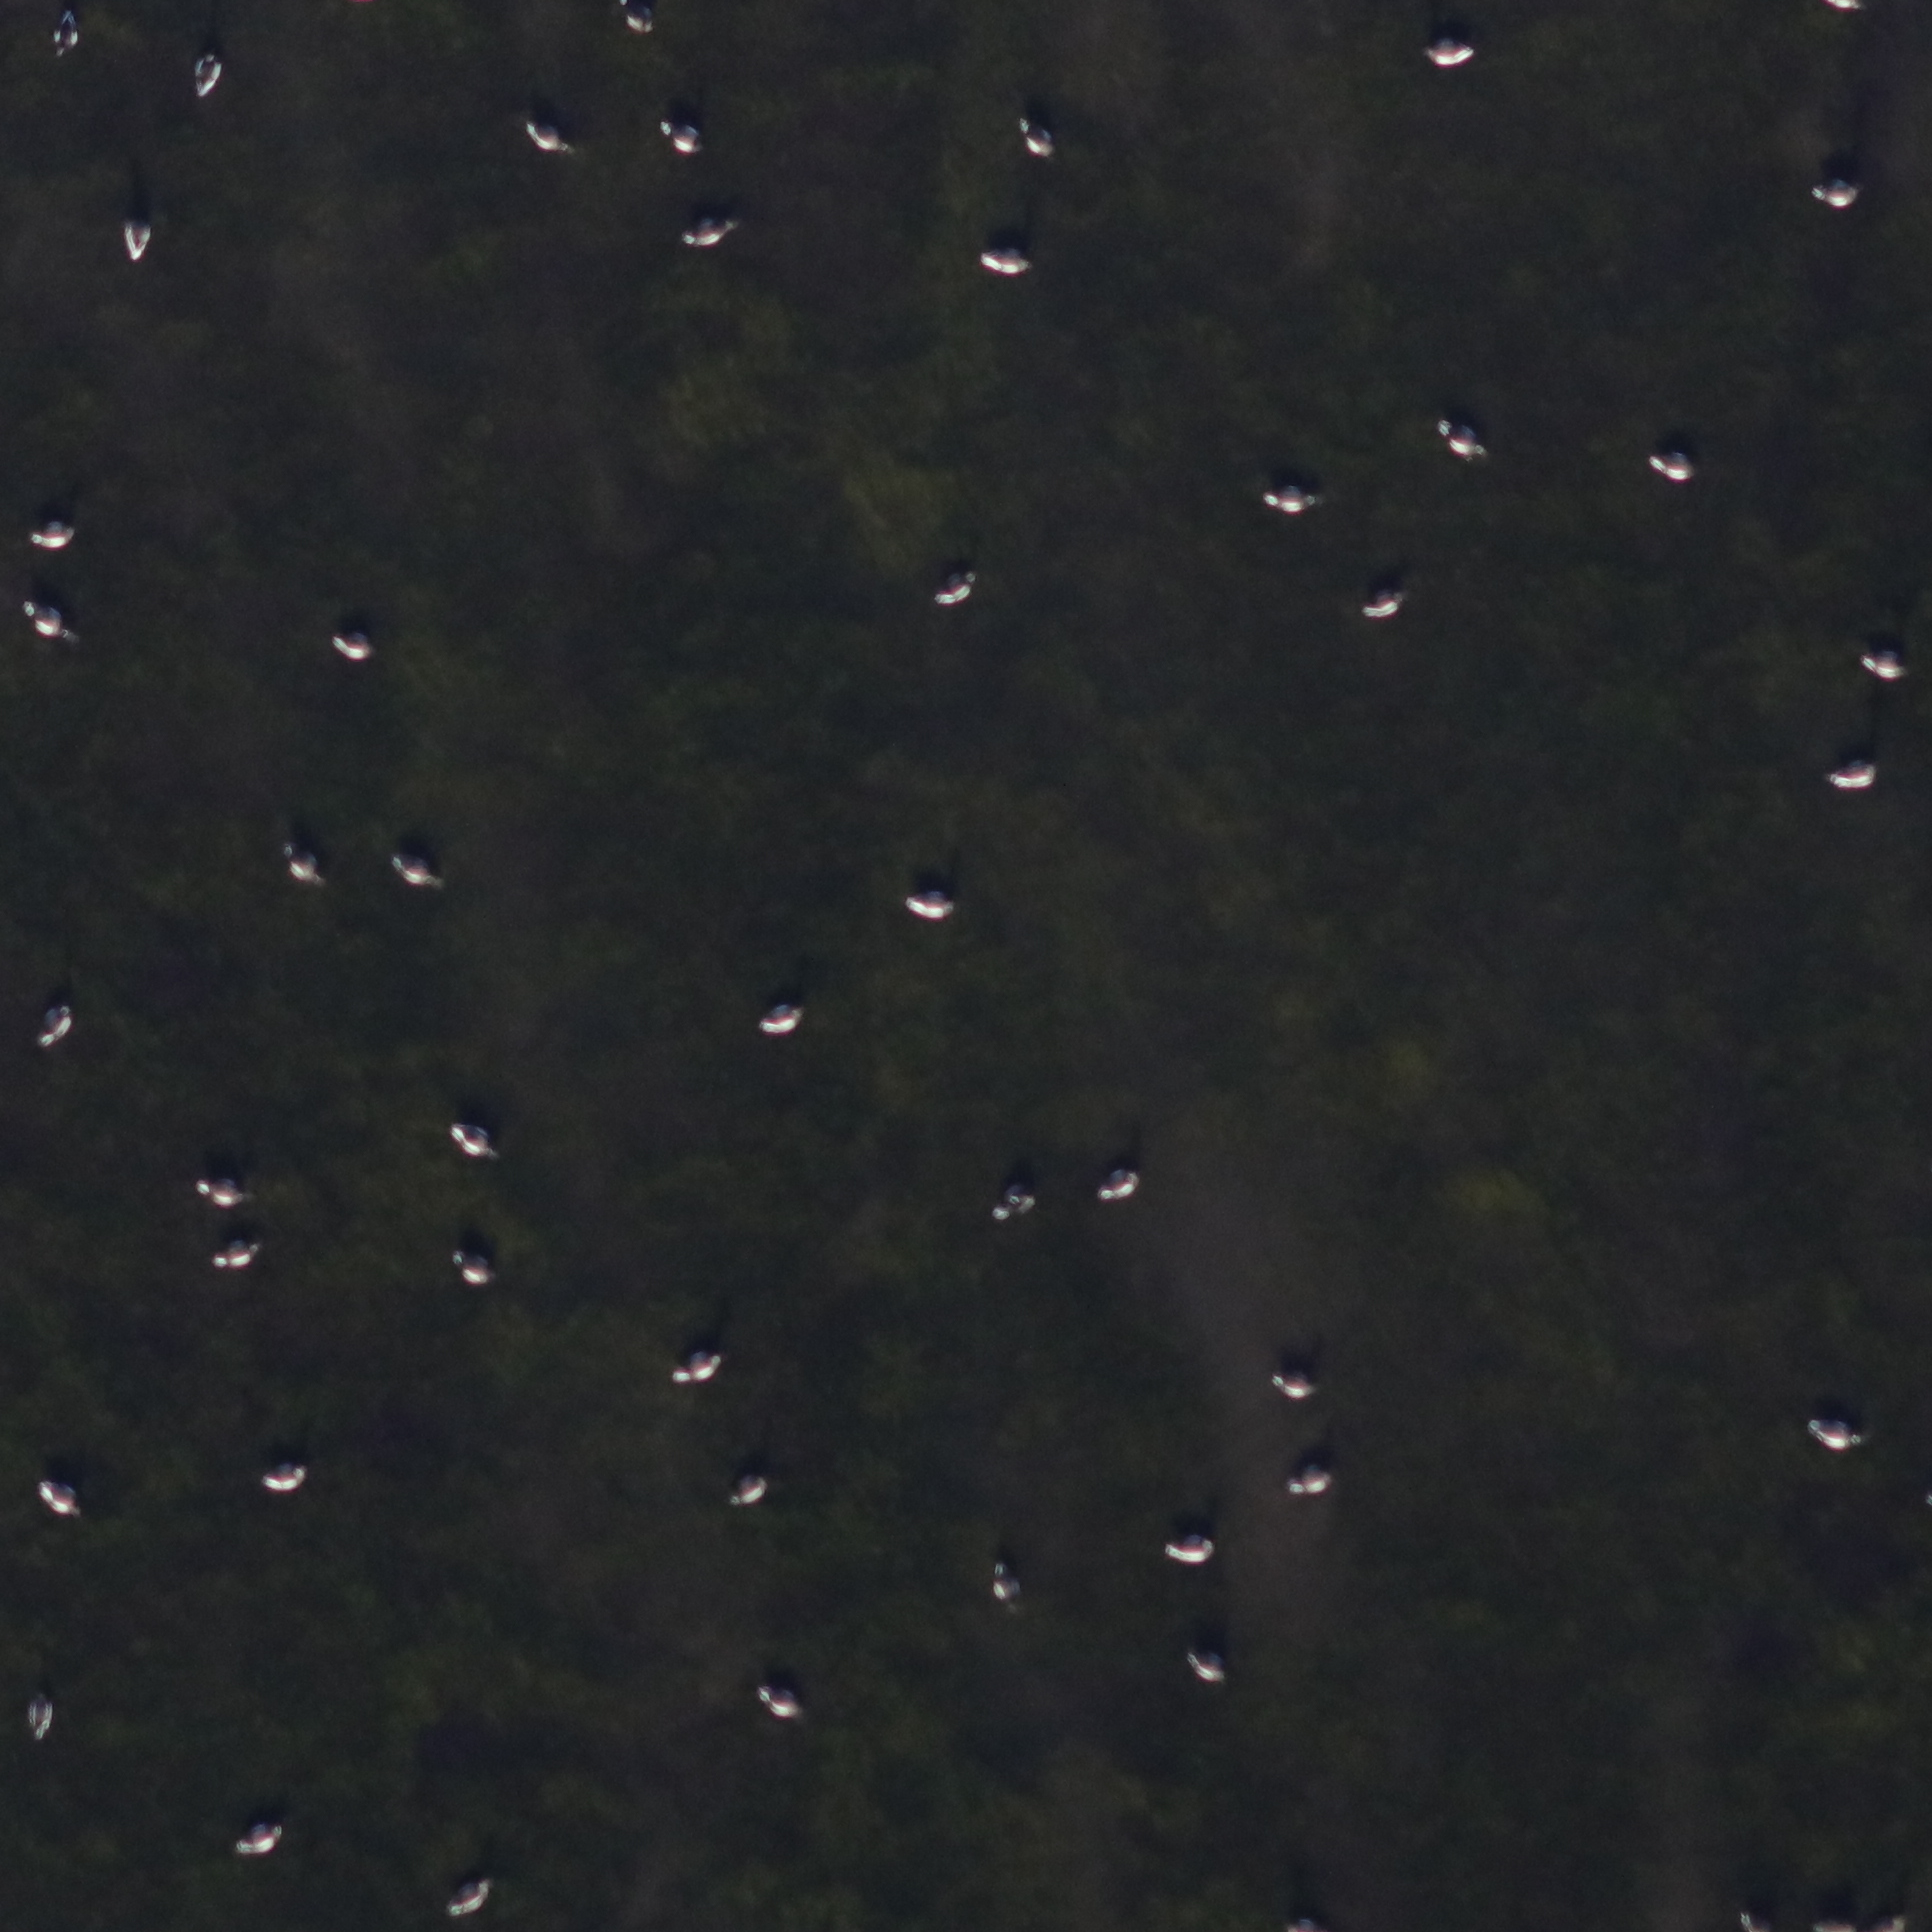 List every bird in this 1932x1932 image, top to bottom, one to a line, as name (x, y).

brant (636, 11)
brant (68, 34)
brant (1450, 53)
brant (205, 72)
brant (547, 134)
brant (684, 137)
brant (1038, 140)
brant (1836, 189)
brant (708, 231)
brant (138, 235)
brant (1005, 260)
brant (1463, 438)
brant (1676, 466)
brant (1294, 498)
brant (56, 533)
brant (964, 592)
brant (1383, 605)
brant (49, 620)
brant (353, 645)
brant (1885, 660)
brant (1860, 776)
brant (301, 862)
brant (416, 867)
brant (930, 900)
brant (783, 1020)
brant (55, 1025)
brant (473, 1139)
brant (1117, 1182)
brant (224, 1190)
brant (1009, 1203)
brant (235, 1252)
brant (475, 1266)
brant (699, 1365)
brant (1297, 1385)
brant (1835, 1430)
brant (284, 1477)
brant (1313, 1479)
brant (750, 1487)
brant (60, 1498)
brant (1188, 1547)
brant (1006, 1581)
brant (1207, 1663)
brant (782, 1700)
brant (38, 1715)
brant (259, 1837)
brant (481, 1891)
brant (1827, 1923)
brant (1895, 1924)
brant (1305, 1930)